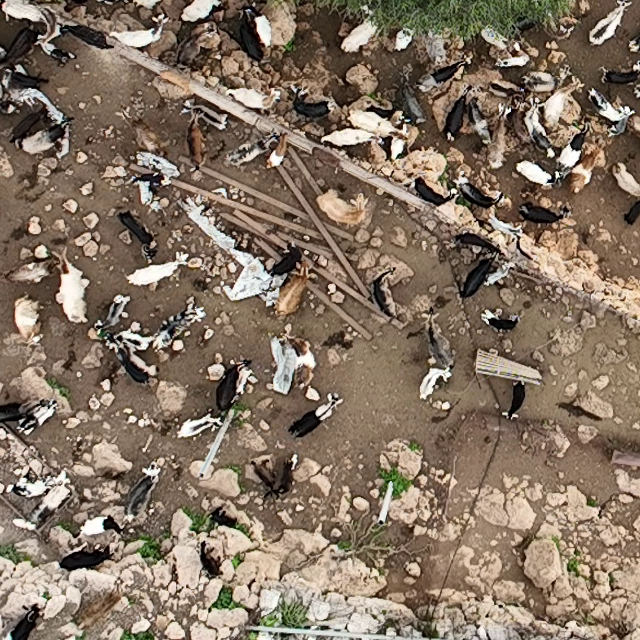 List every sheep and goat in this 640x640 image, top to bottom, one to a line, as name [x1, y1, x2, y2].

goat [62, 0, 90, 4]
goat [95, 0, 138, 6]
goat [135, 0, 175, 9]
goat [180, 0, 222, 23]
goat [586, 0, 632, 47]
goat [0, 1, 40, 22]
goat [246, 4, 270, 45]
goat [36, 6, 63, 44]
goat [237, 6, 265, 60]
goat [629, 9, 639, 50]
goat [540, 10, 575, 41]
goat [340, 11, 381, 52]
goat [110, 14, 169, 48]
goat [510, 16, 538, 33]
goat [59, 25, 114, 50]
goat [394, 25, 416, 51]
goat [174, 26, 219, 68]
goat [0, 27, 38, 73]
goat [480, 27, 521, 52]
goat [0, 31, 4, 57]
goat [39, 42, 75, 65]
goat [494, 54, 528, 68]
goat [632, 58, 639, 99]
goat [415, 61, 467, 93]
goat [600, 61, 639, 86]
goat [522, 64, 571, 91]
goat [161, 69, 190, 91]
goat [398, 69, 428, 124]
goat [10, 71, 49, 90]
goat [544, 75, 585, 128]
goat [487, 80, 525, 100]
goat [226, 85, 282, 111]
goat [290, 85, 337, 115]
goat [442, 85, 471, 146]
goat [587, 86, 637, 121]
goat [0, 94, 5, 111]
goat [469, 94, 492, 143]
goat [526, 97, 556, 157]
goat [512, 98, 532, 144]
goat [180, 99, 227, 131]
goat [119, 104, 160, 155]
goat [487, 104, 510, 170]
goat [8, 106, 48, 146]
goat [366, 106, 397, 120]
goat [606, 106, 630, 137]
goat [187, 109, 209, 170]
goat [347, 110, 409, 146]
goat [626, 115, 639, 142]
goat [17, 118, 75, 156]
goat [558, 118, 592, 167]
goat [389, 119, 411, 160]
goat [320, 129, 384, 147]
goat [224, 131, 280, 167]
goat [265, 132, 287, 169]
goat [565, 144, 604, 195]
goat [515, 159, 561, 185]
goat [611, 162, 639, 196]
goat [458, 171, 504, 210]
goat [137, 172, 165, 206]
goat [415, 177, 457, 206]
goat [315, 189, 369, 226]
goat [625, 193, 639, 226]
goat [518, 201, 570, 225]
goat [118, 212, 158, 250]
goat [488, 212, 524, 238]
goat [454, 231, 501, 253]
goat [270, 241, 302, 279]
goat [50, 245, 89, 323]
goat [459, 251, 500, 297]
goat [125, 252, 188, 285]
goat [6, 257, 58, 285]
goat [275, 258, 310, 315]
goat [484, 261, 516, 287]
goat [370, 264, 398, 319]
goat [14, 294, 45, 346]
goat [94, 295, 130, 334]
goat [152, 295, 196, 352]
goat [423, 306, 454, 368]
goat [481, 311, 521, 329]
goat [273, 332, 296, 395]
goat [280, 332, 317, 370]
goat [103, 333, 151, 352]
goat [106, 336, 158, 385]
goat [216, 359, 253, 412]
goat [418, 366, 452, 401]
goat [501, 381, 524, 421]
goat [288, 391, 344, 439]
goat [0, 400, 48, 423]
goat [16, 402, 57, 436]
goat [177, 413, 223, 440]
goat [252, 459, 280, 499]
goat [277, 459, 293, 501]
goat [122, 461, 160, 525]
goat [14, 470, 70, 529]
goat [11, 477, 50, 497]
goat [208, 507, 237, 528]
goat [80, 515, 124, 536]
goat [198, 541, 223, 576]
goat [59, 545, 114, 571]
goat [71, 579, 123, 630]
goat [9, 603, 40, 639]